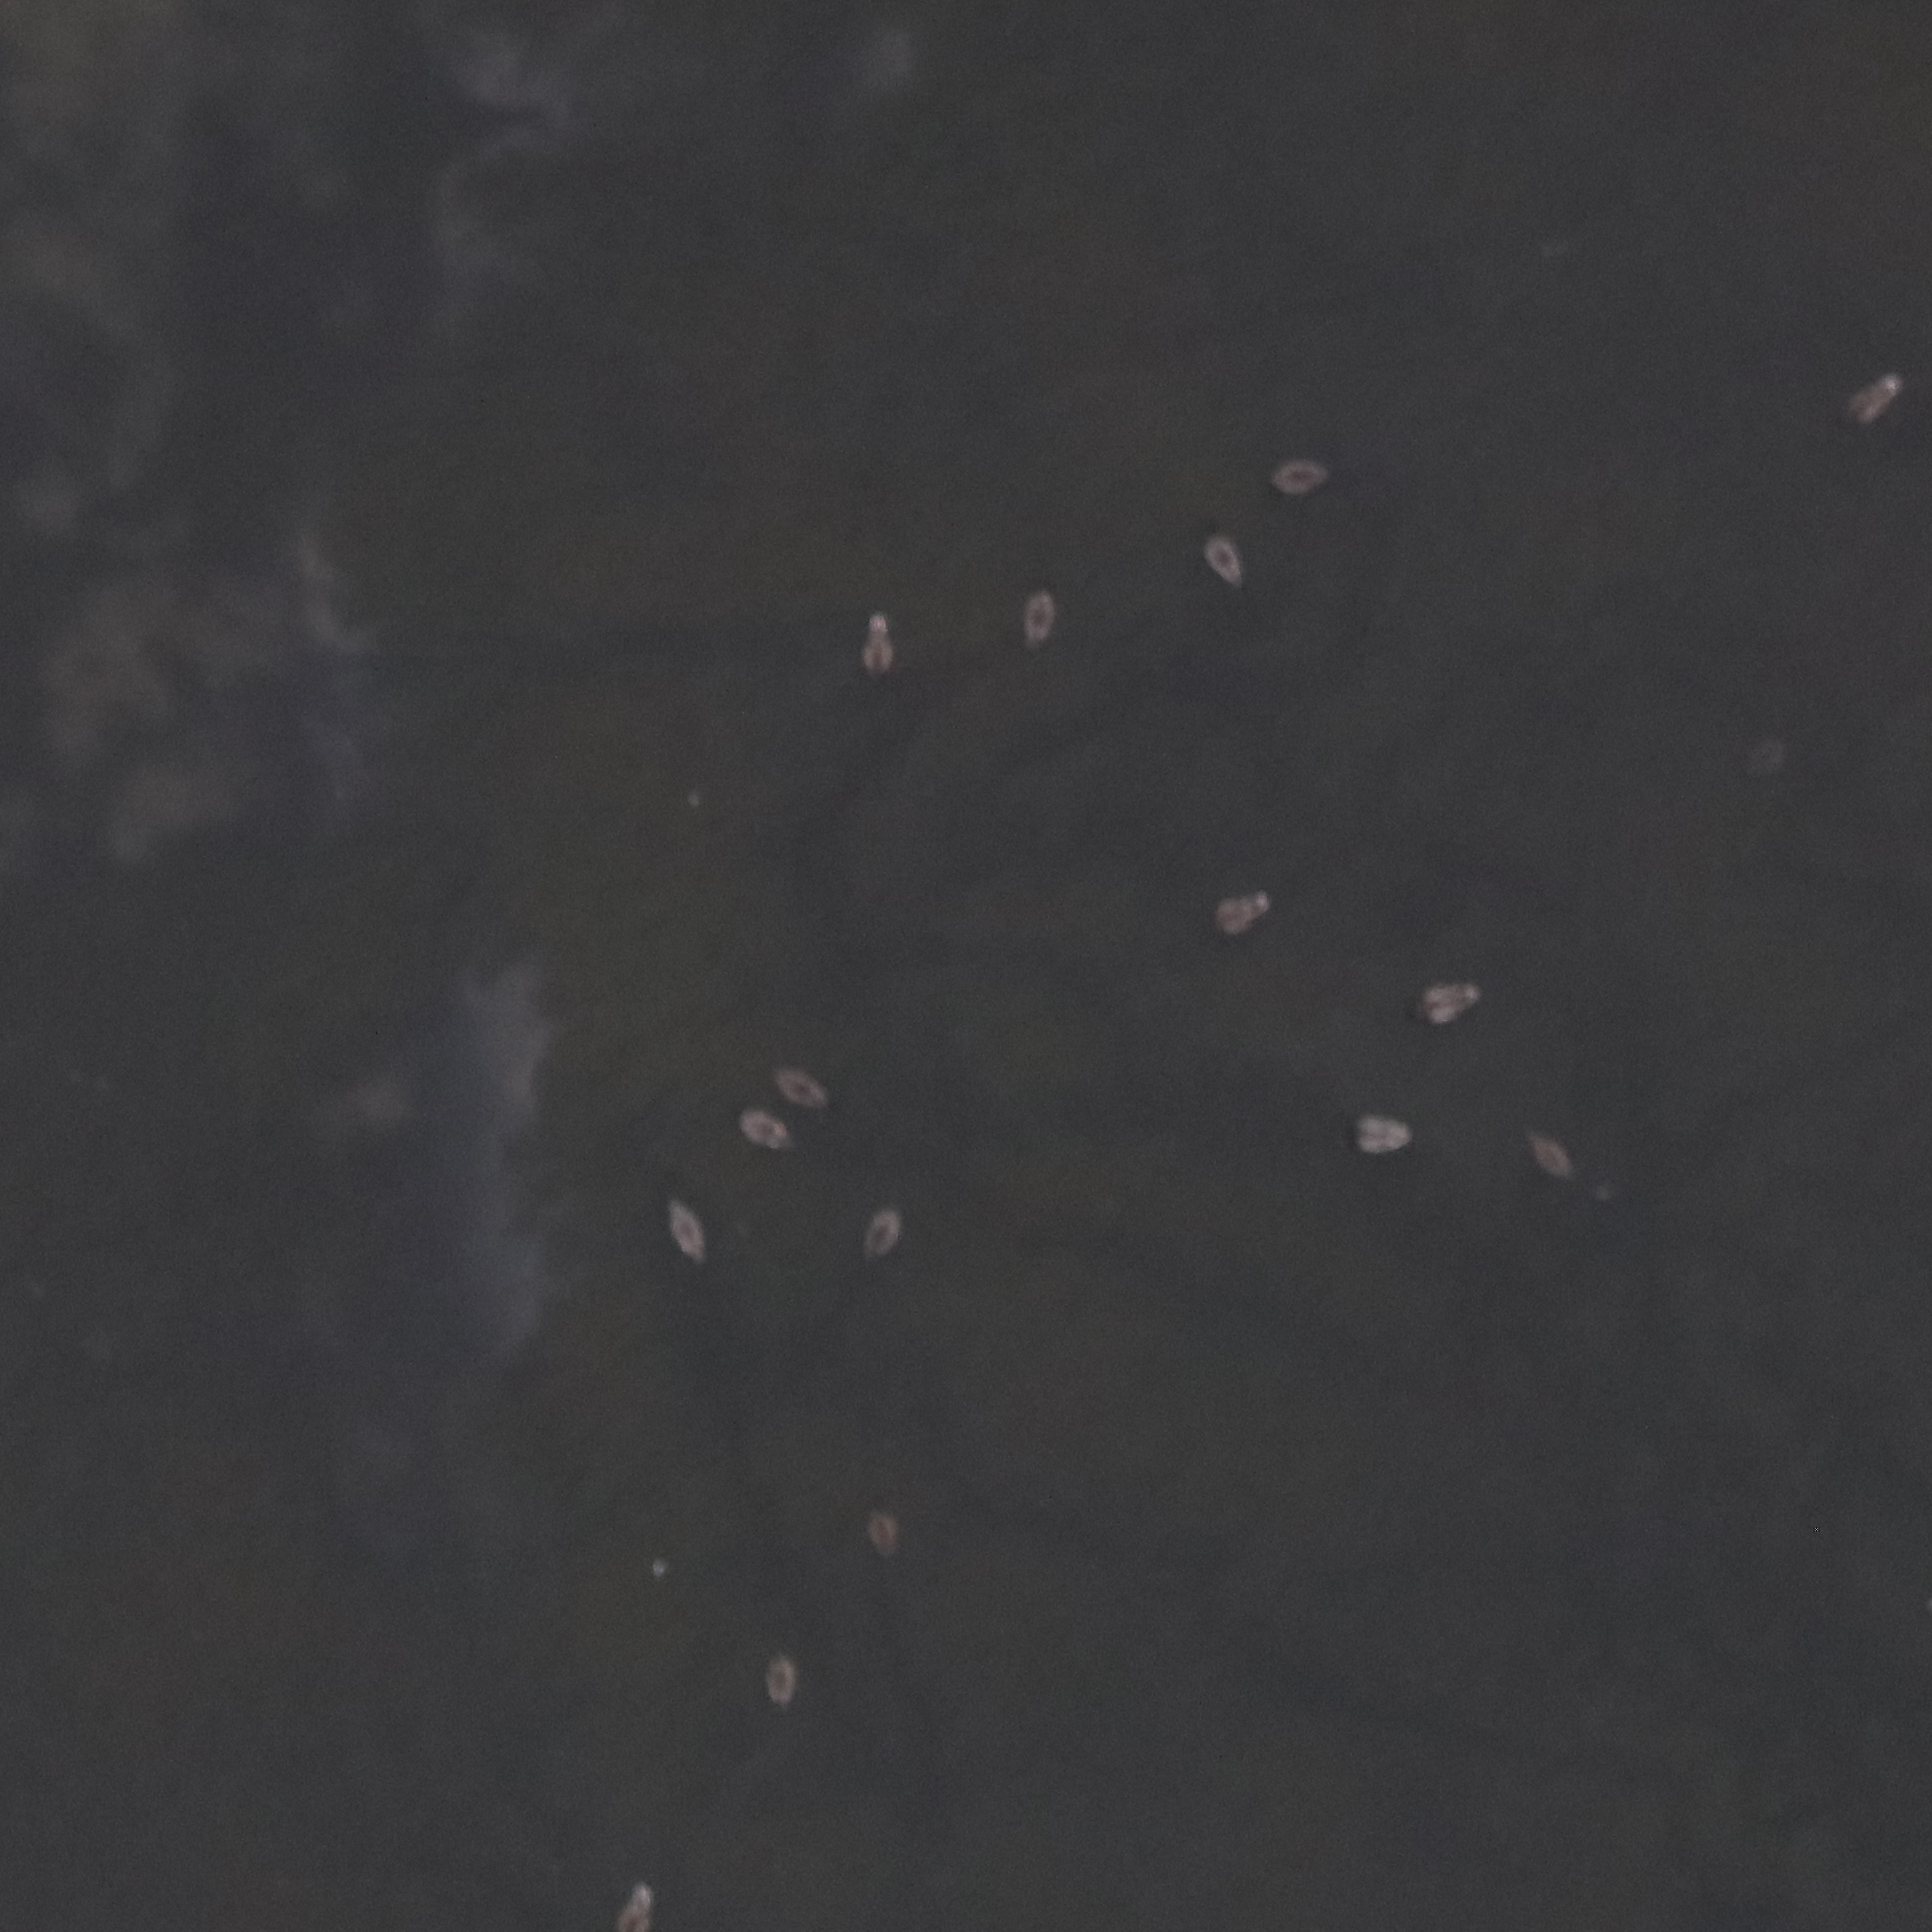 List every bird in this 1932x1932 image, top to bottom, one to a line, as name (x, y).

other bird (1871, 410)
other bird (1295, 488)
other bird (1225, 570)
other bird (1047, 609)
other bird (878, 649)
other bird (1236, 916)
other bird (1447, 994)
other bird (799, 1099)
other bird (1368, 1127)
other bird (774, 1143)
other bird (1560, 1150)
other bird (690, 1223)
other bird (893, 1241)
other bird (884, 1536)
other bird (775, 1670)
other bird (623, 1916)